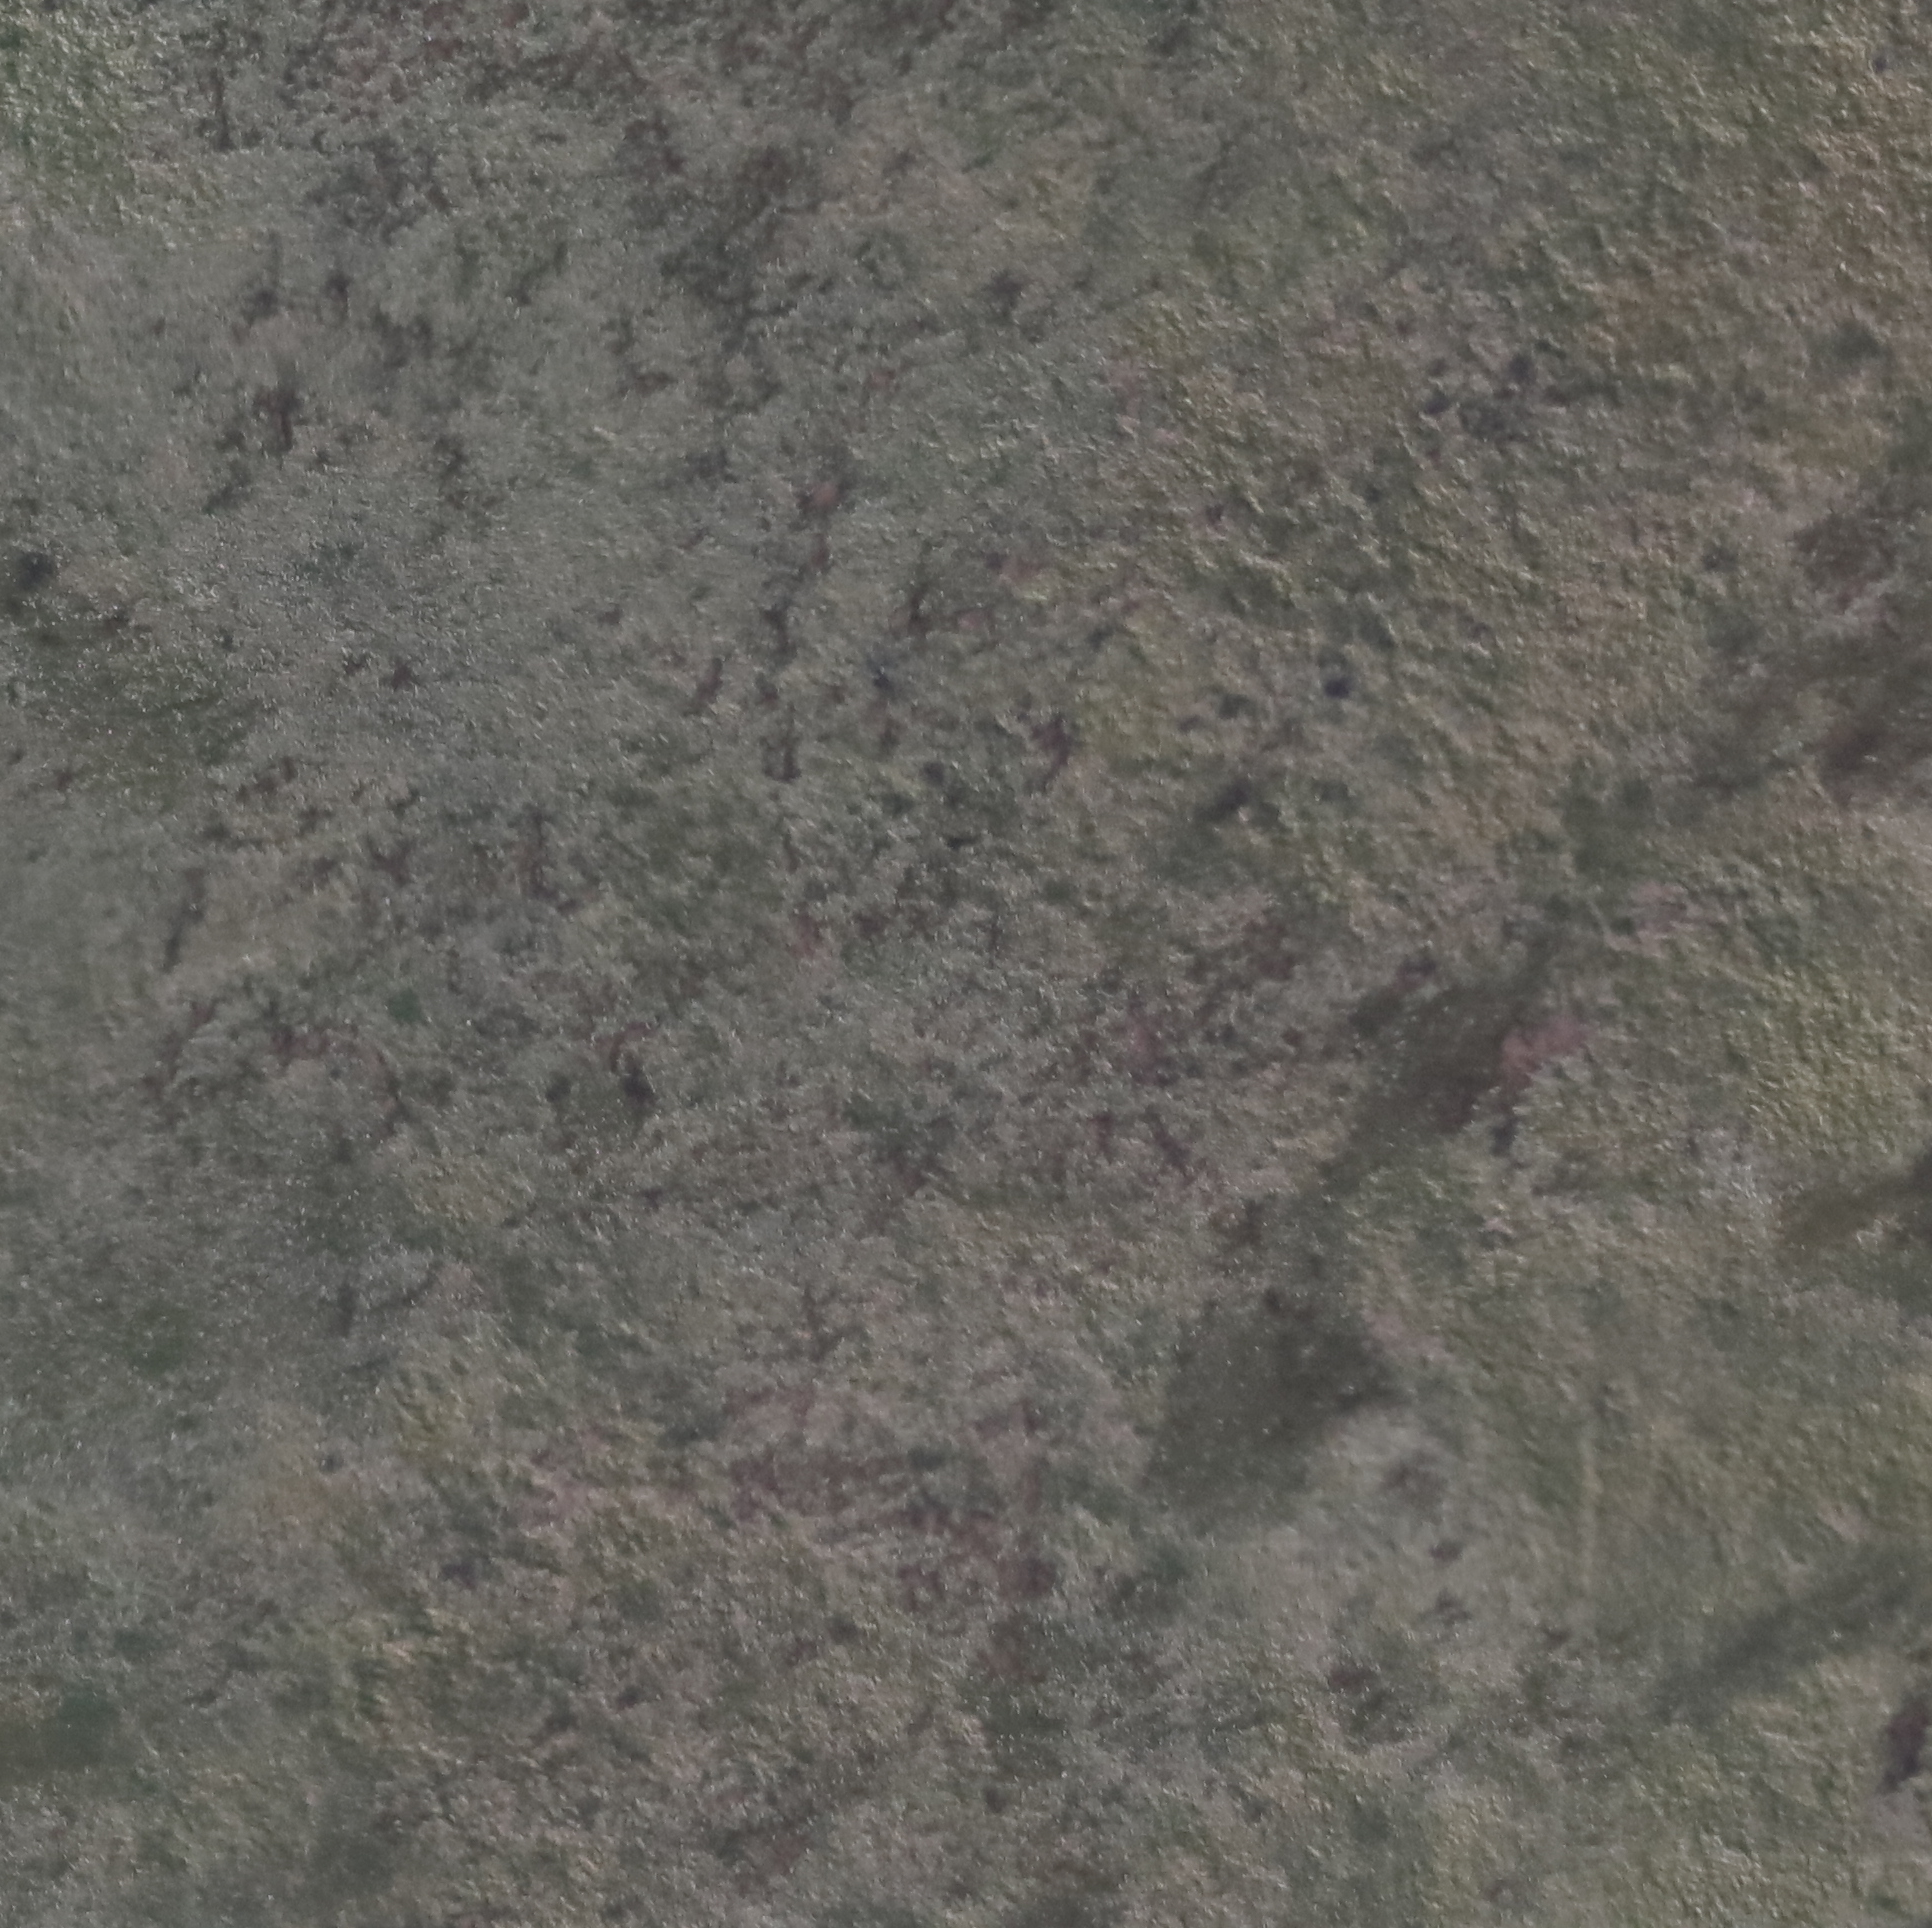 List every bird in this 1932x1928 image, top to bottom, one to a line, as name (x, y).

None